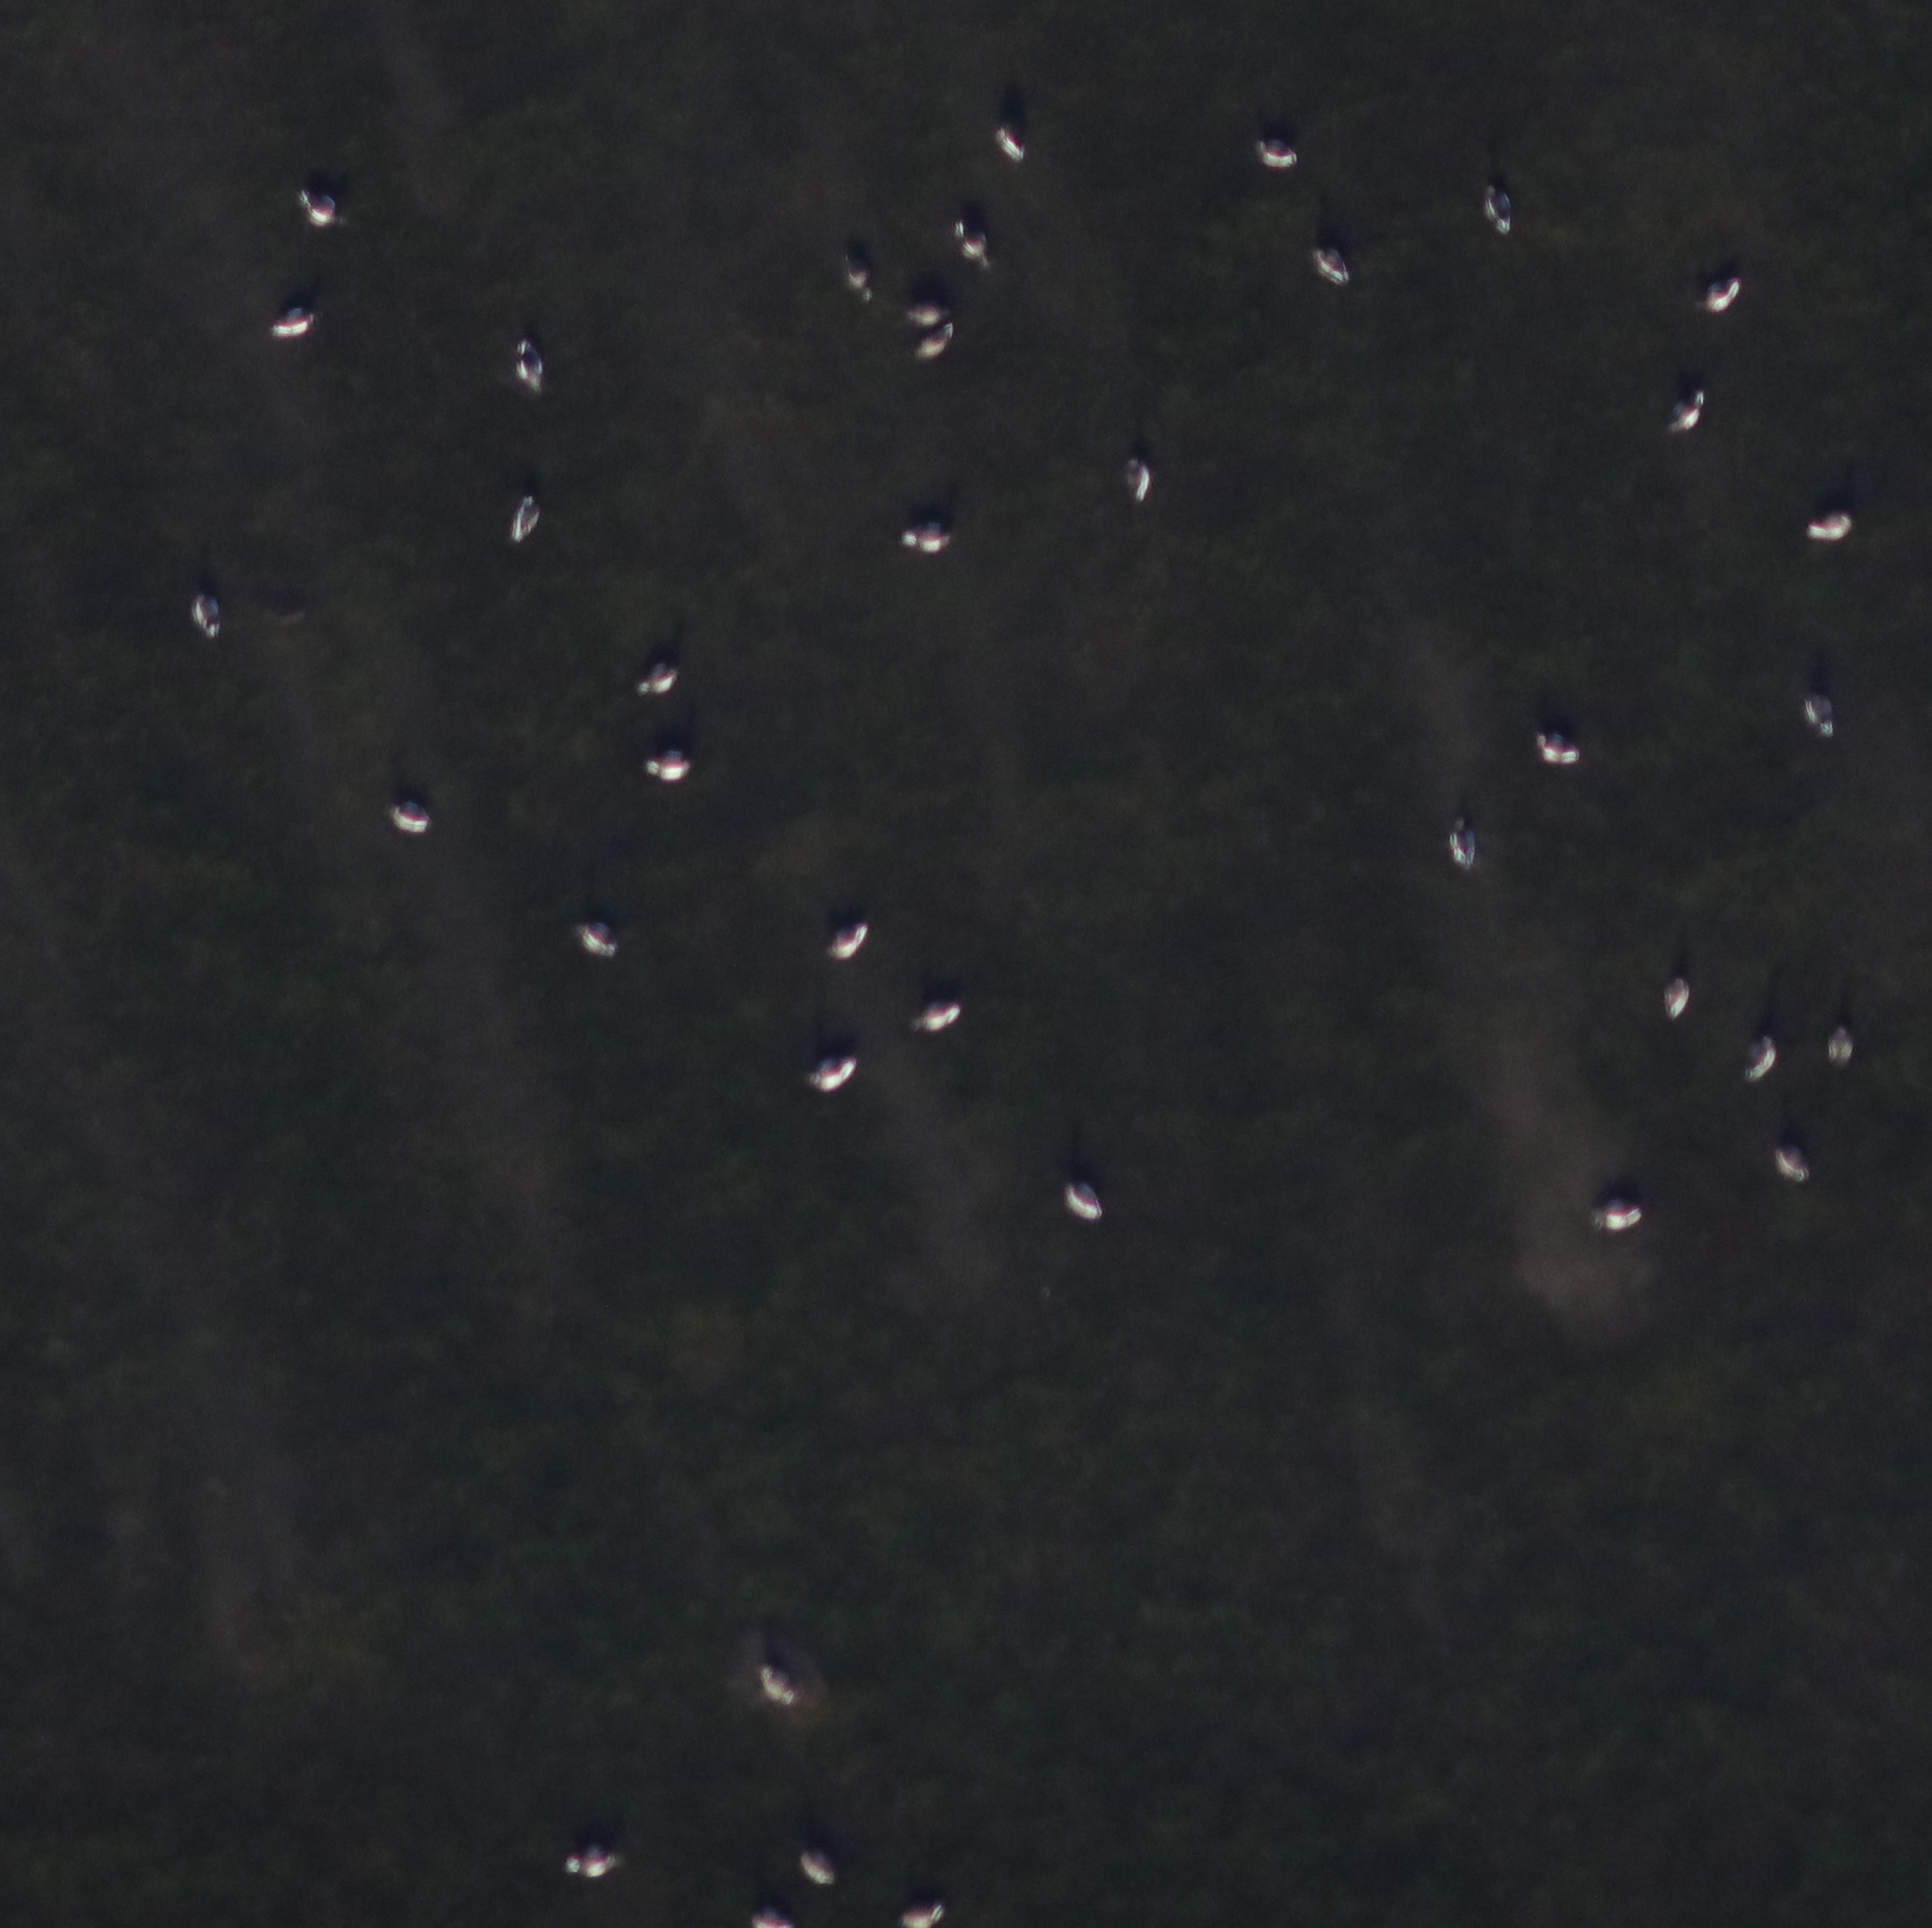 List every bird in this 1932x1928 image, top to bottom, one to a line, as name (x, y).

brant (1012, 140)
brant (1289, 154)
brant (1499, 203)
brant (321, 206)
brant (972, 241)
brant (1330, 261)
brant (863, 271)
brant (1721, 293)
brant (924, 307)
brant (295, 320)
brant (937, 343)
brant (530, 368)
brant (1686, 410)
brant (1143, 481)
brant (527, 516)
brant (1846, 530)
brant (928, 533)
brant (206, 612)
brant (657, 675)
brant (1818, 709)
brant (1563, 749)
brant (672, 765)
brant (410, 815)
brant (1463, 842)
brant (597, 936)
brant (849, 940)
brant (1682, 998)
brant (940, 1017)
brant (1847, 1051)
brant (1767, 1063)
brant (834, 1070)
brant (1793, 1163)
brant (1084, 1199)
brant (1621, 1211)
brant (779, 1680)
brant (593, 1858)
brant (821, 1865)
brant (922, 1917)